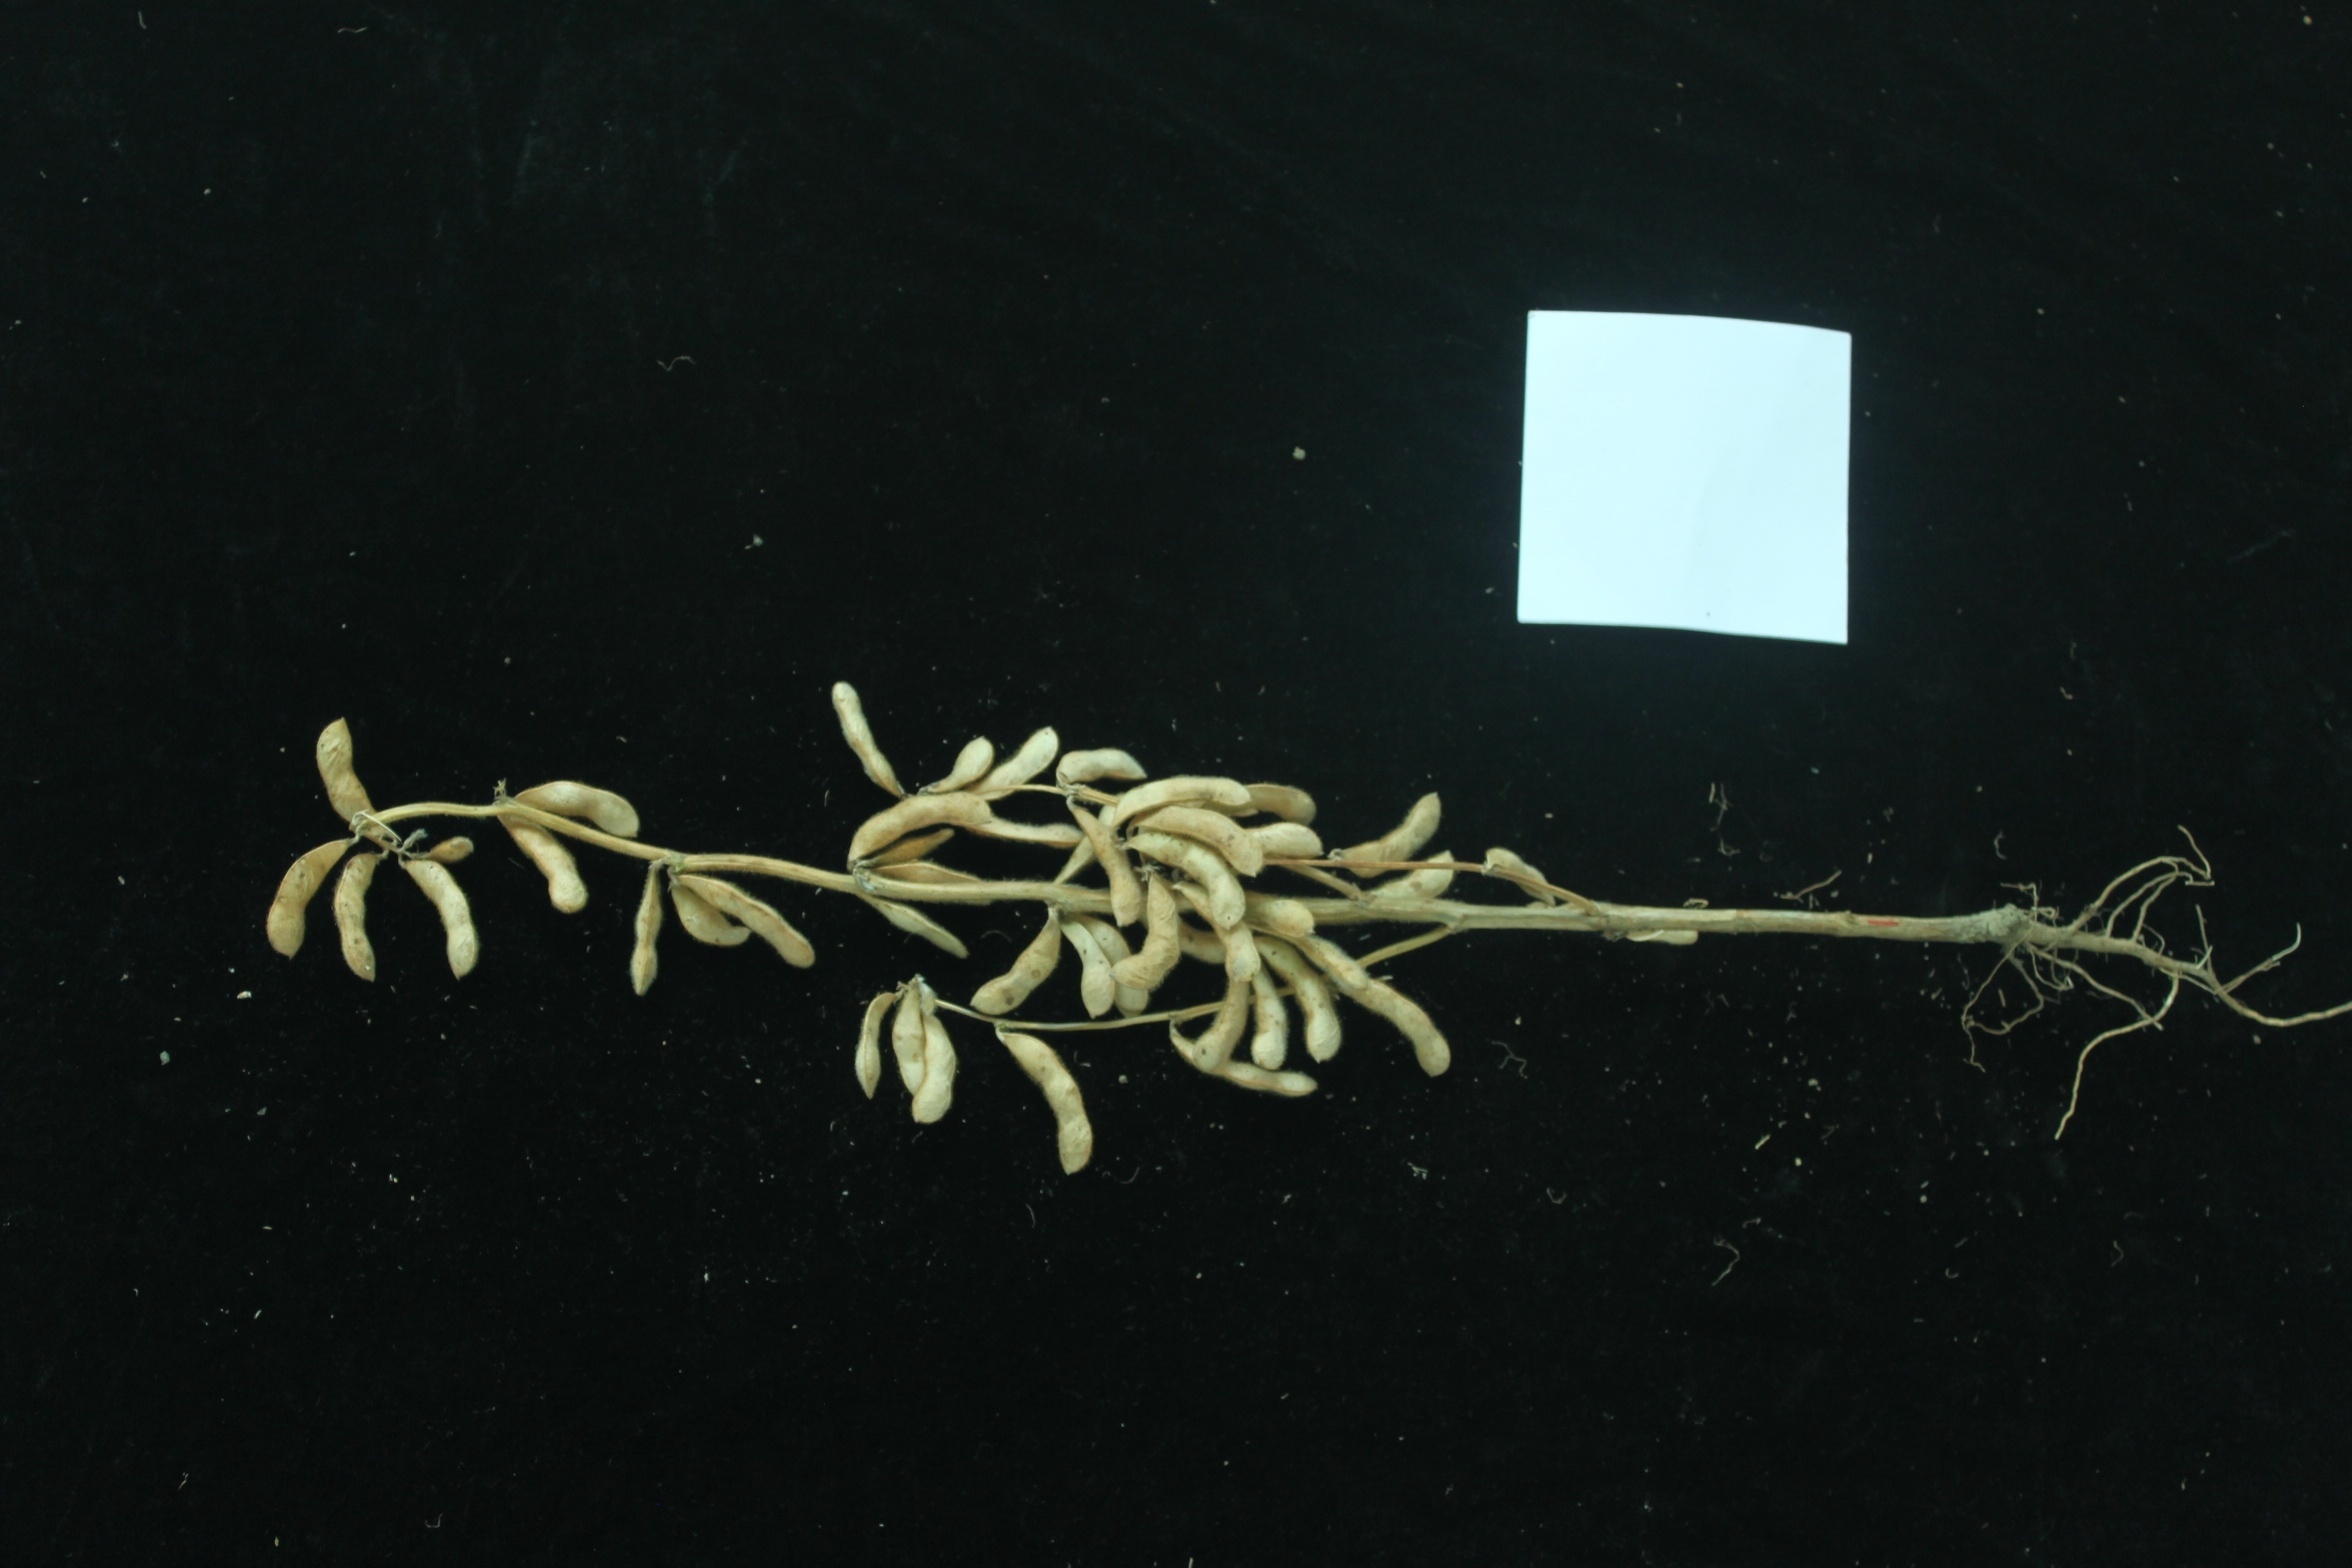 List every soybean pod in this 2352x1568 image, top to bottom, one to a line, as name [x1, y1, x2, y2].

soybean pod [832, 683, 904, 796]
soybean pod [317, 721, 396, 840]
soybean pod [945, 726, 1058, 803]
soybean pod [916, 736, 994, 797]
soybean pod [1055, 747, 1148, 785]
soybean pod [1101, 776, 1251, 837]
soybean pod [510, 782, 640, 838]
soybean pod [1172, 785, 1317, 825]
soybean pod [848, 793, 993, 860]
soybean pod [1337, 793, 1440, 877]
soybean pod [1063, 801, 1141, 927]
soybean pod [498, 802, 585, 915]
soybean pod [1133, 808, 1263, 878]
soybean pod [958, 816, 1084, 850]
soybean pod [1245, 823, 1323, 859]
soybean pod [857, 830, 955, 870]
soybean pod [1051, 833, 1095, 884]
soybean pod [1123, 836, 1244, 930]
soybean pod [267, 838, 349, 956]
soybean pod [1354, 853, 1455, 908]
soybean pod [335, 855, 382, 981]
soybean pod [400, 860, 478, 979]
soybean pod [630, 861, 661, 993]
soybean pod [872, 864, 993, 906]
soybean pod [668, 872, 755, 946]
soybean pod [676, 874, 815, 968]
soybean pod [1110, 874, 1178, 985]
soybean pod [1171, 882, 1261, 981]
soybean pod [861, 897, 965, 959]
soybean pod [1243, 898, 1314, 941]
soybean pod [970, 907, 1059, 1013]
soybean pod [1050, 915, 1118, 1017]
soybean pod [1061, 915, 1149, 1017]
soybean pod [1176, 916, 1227, 964]
soybean pod [1252, 938, 1340, 1061]
soybean pod [1294, 938, 1366, 990]
soybean pod [1250, 969, 1287, 1070]
soybean pod [1328, 975, 1451, 1078]
soybean pod [1191, 976, 1251, 1068]
soybean pod [912, 986, 954, 1123]
soybean pod [891, 988, 926, 1096]
soybean pod [854, 993, 900, 1097]
soybean pod [1170, 1029, 1319, 1097]
soybean pod [996, 1031, 1091, 1175]